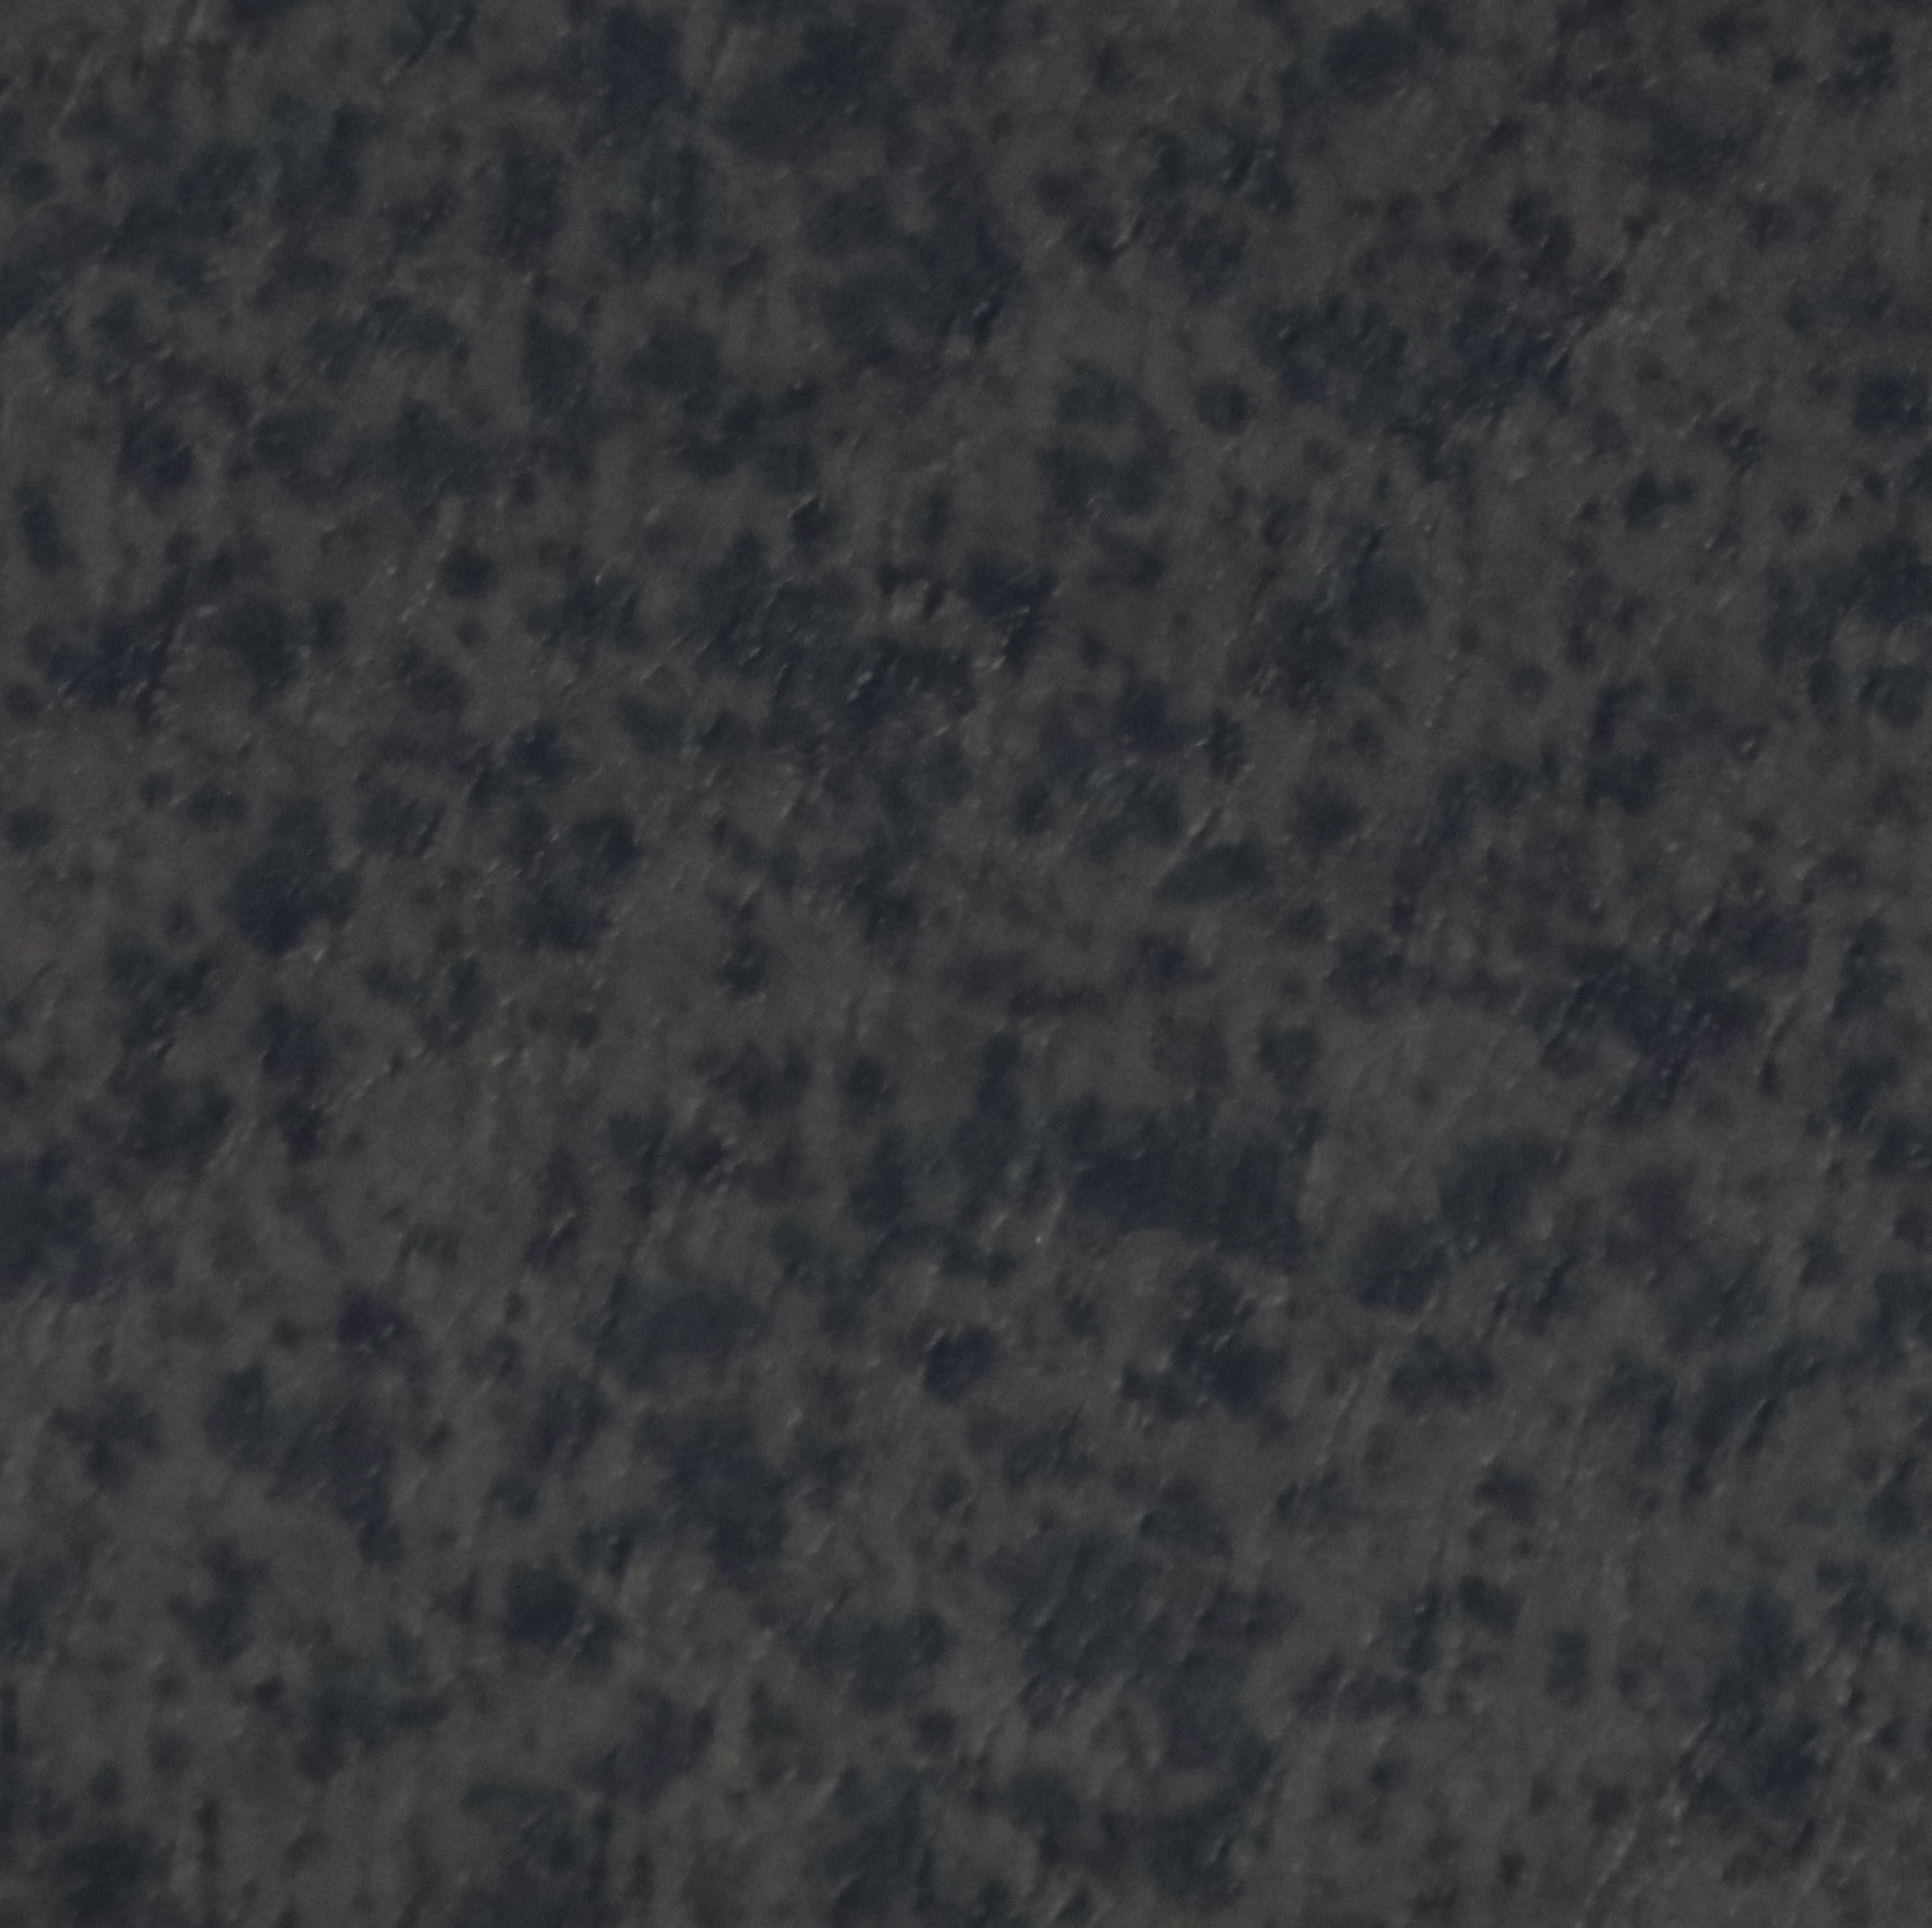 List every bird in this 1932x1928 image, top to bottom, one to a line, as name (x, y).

None